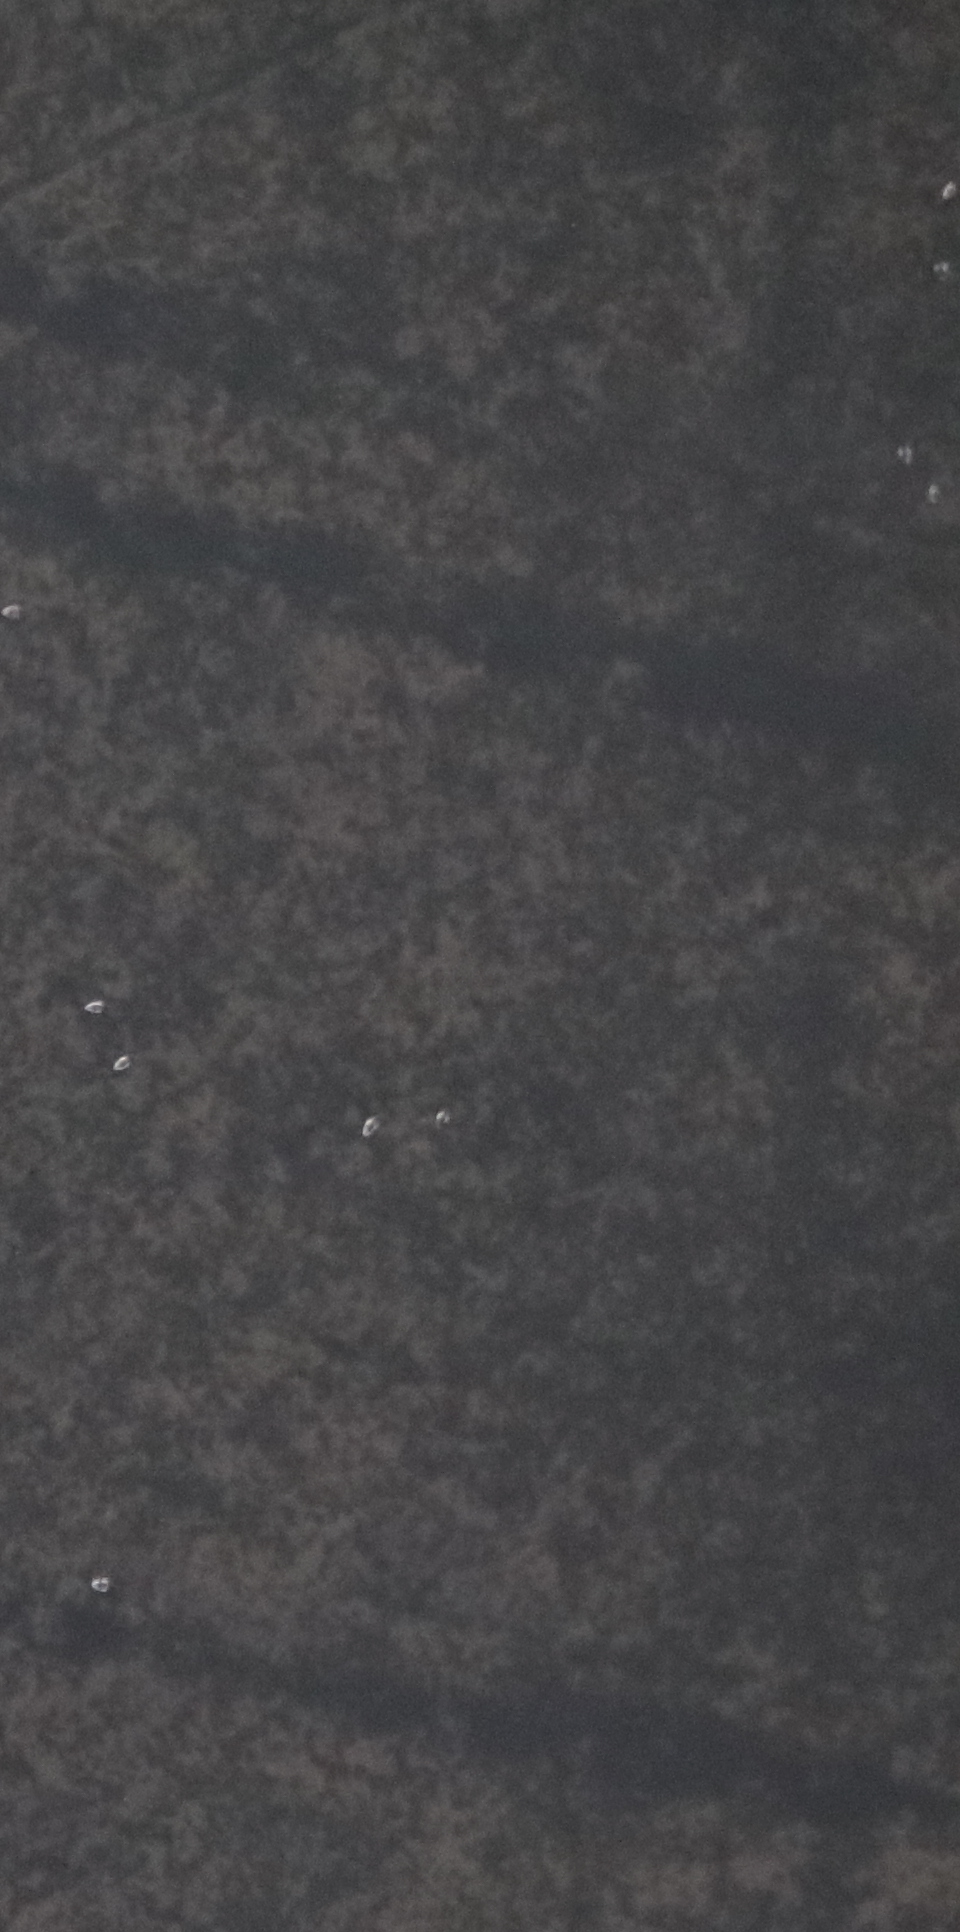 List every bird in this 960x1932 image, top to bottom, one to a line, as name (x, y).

brant (956, 189)
brant (946, 266)
brant (904, 453)
brant (941, 488)
brant (12, 610)
brant (100, 1011)
brant (121, 1064)
brant (444, 1113)
brant (373, 1126)
brant (114, 1583)